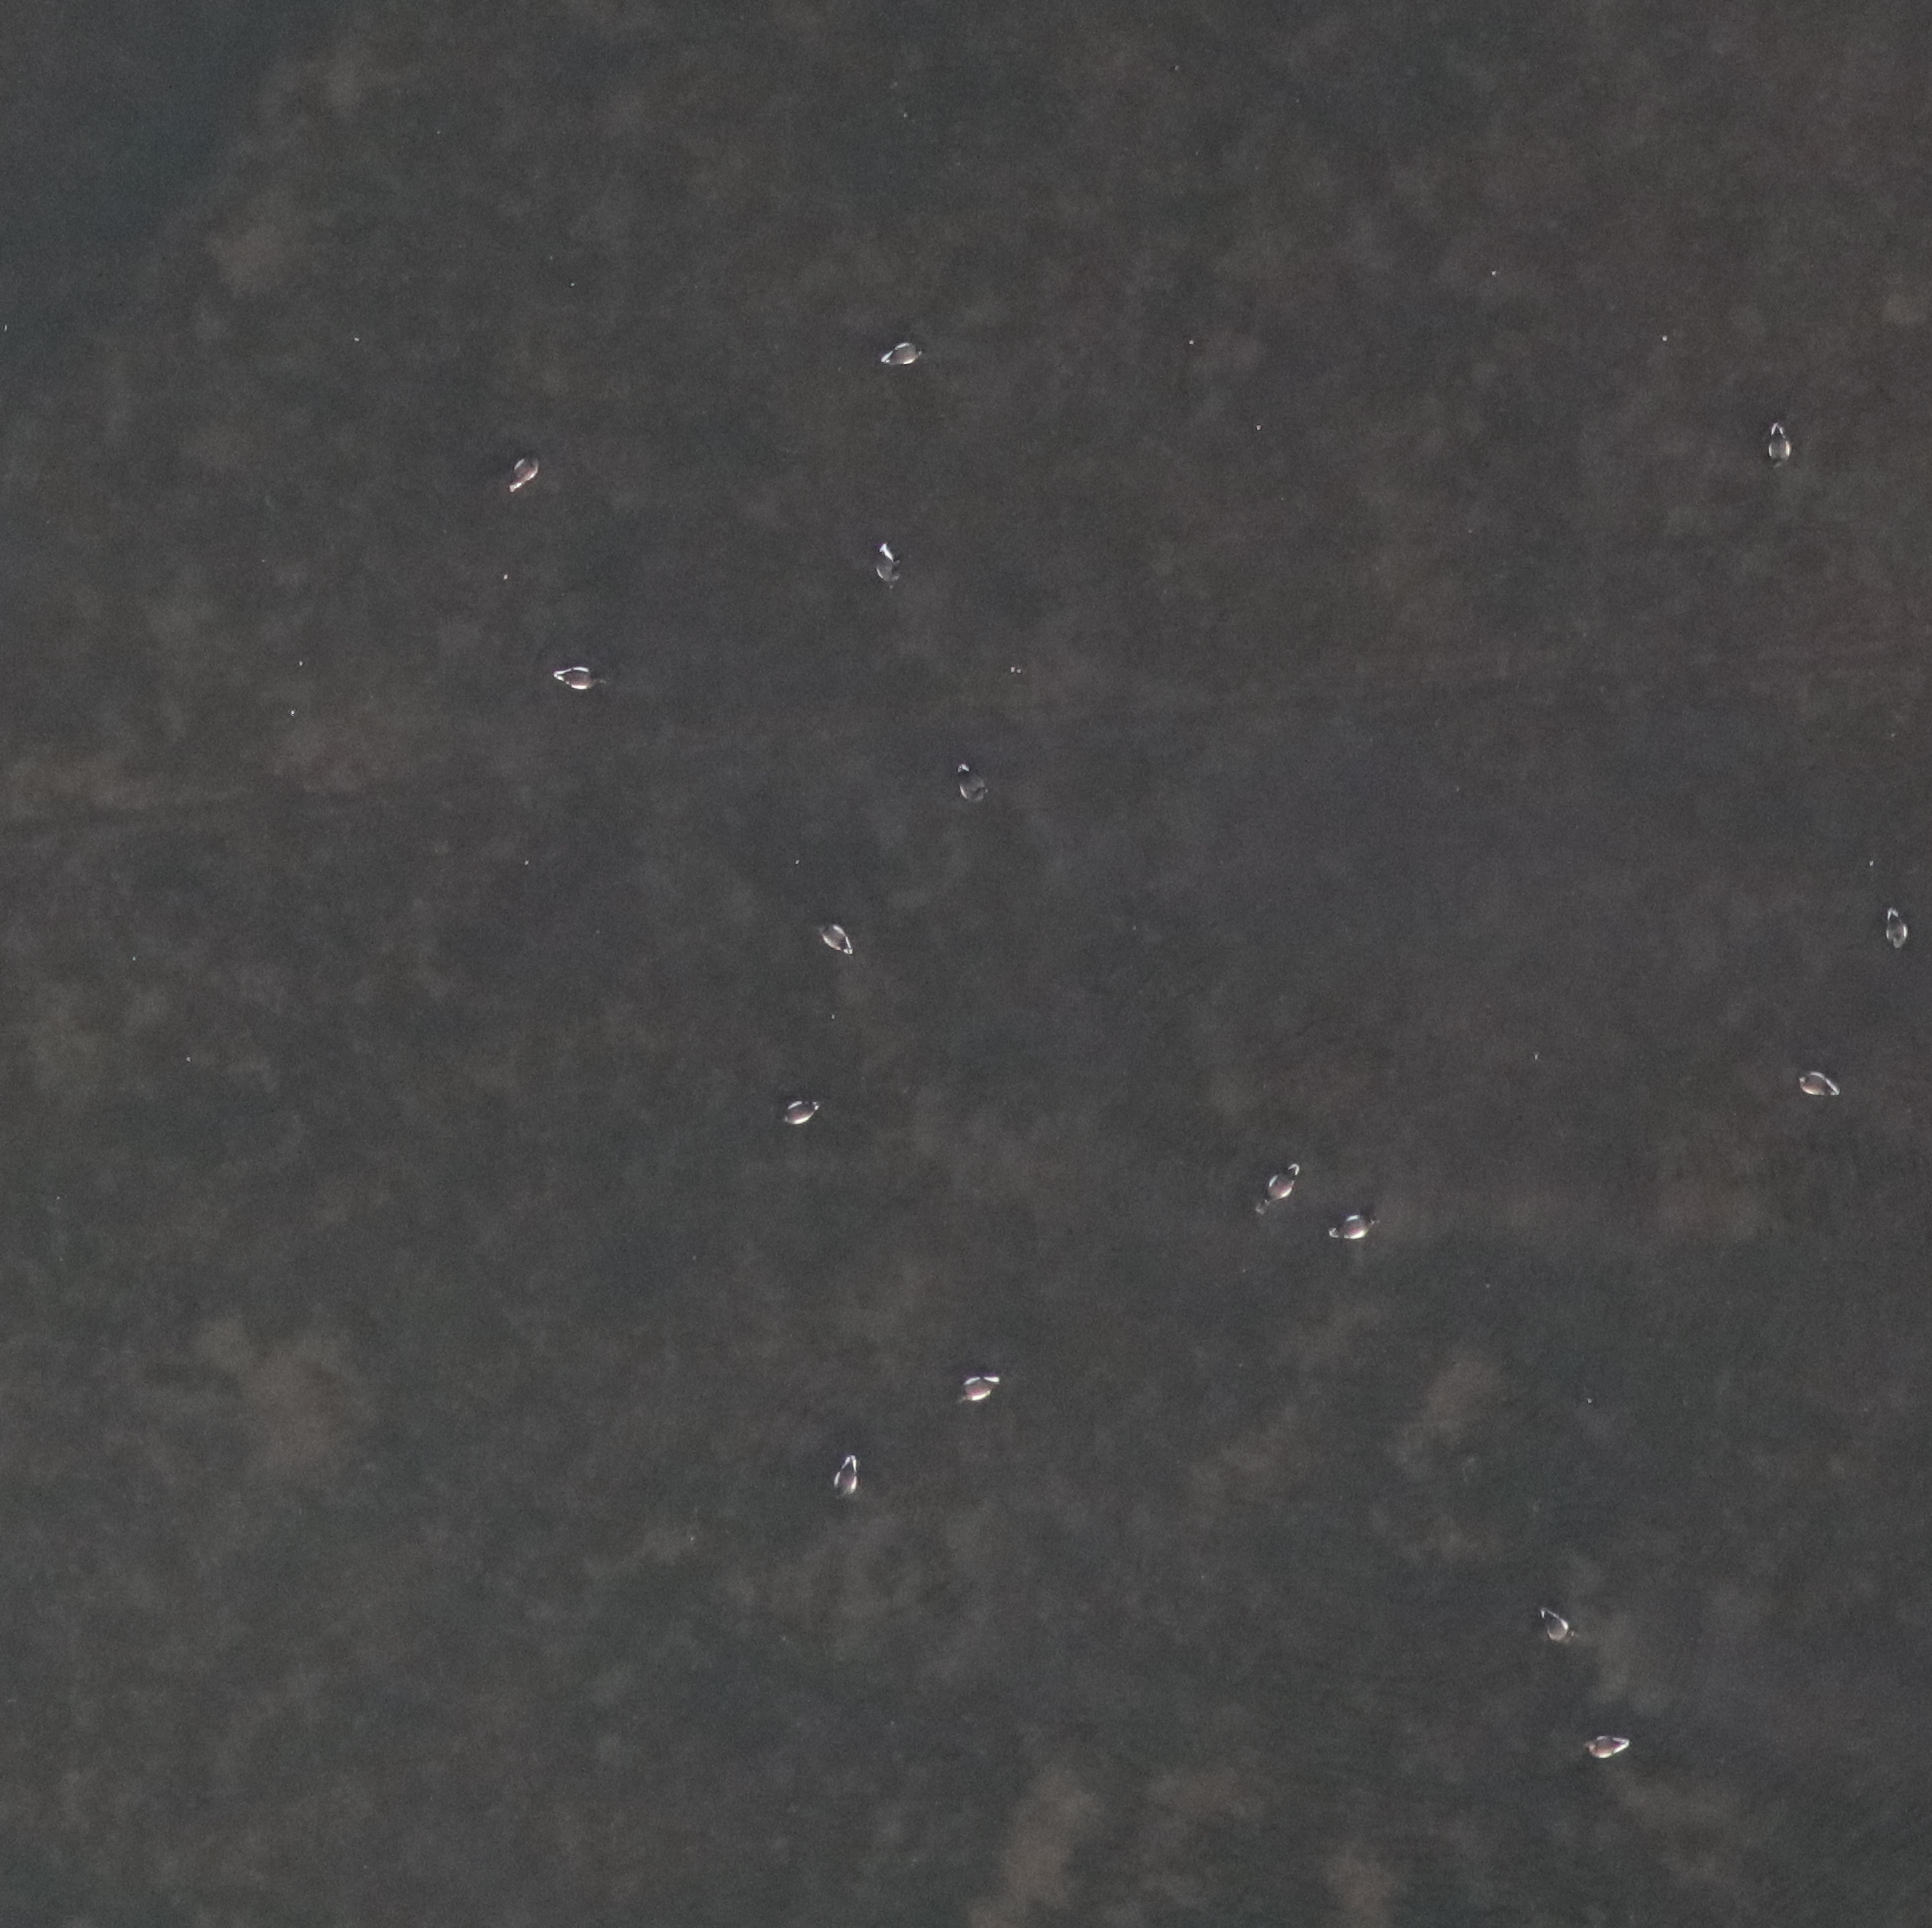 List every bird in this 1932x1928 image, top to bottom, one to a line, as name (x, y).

brant (904, 354)
brant (1779, 446)
brant (523, 472)
brant (888, 564)
brant (578, 677)
brant (970, 784)
brant (1897, 929)
brant (835, 938)
brant (1818, 1085)
brant (799, 1111)
brant (1282, 1186)
brant (1354, 1227)
brant (978, 1389)
brant (846, 1479)
brant (1556, 1627)
brant (1607, 1746)